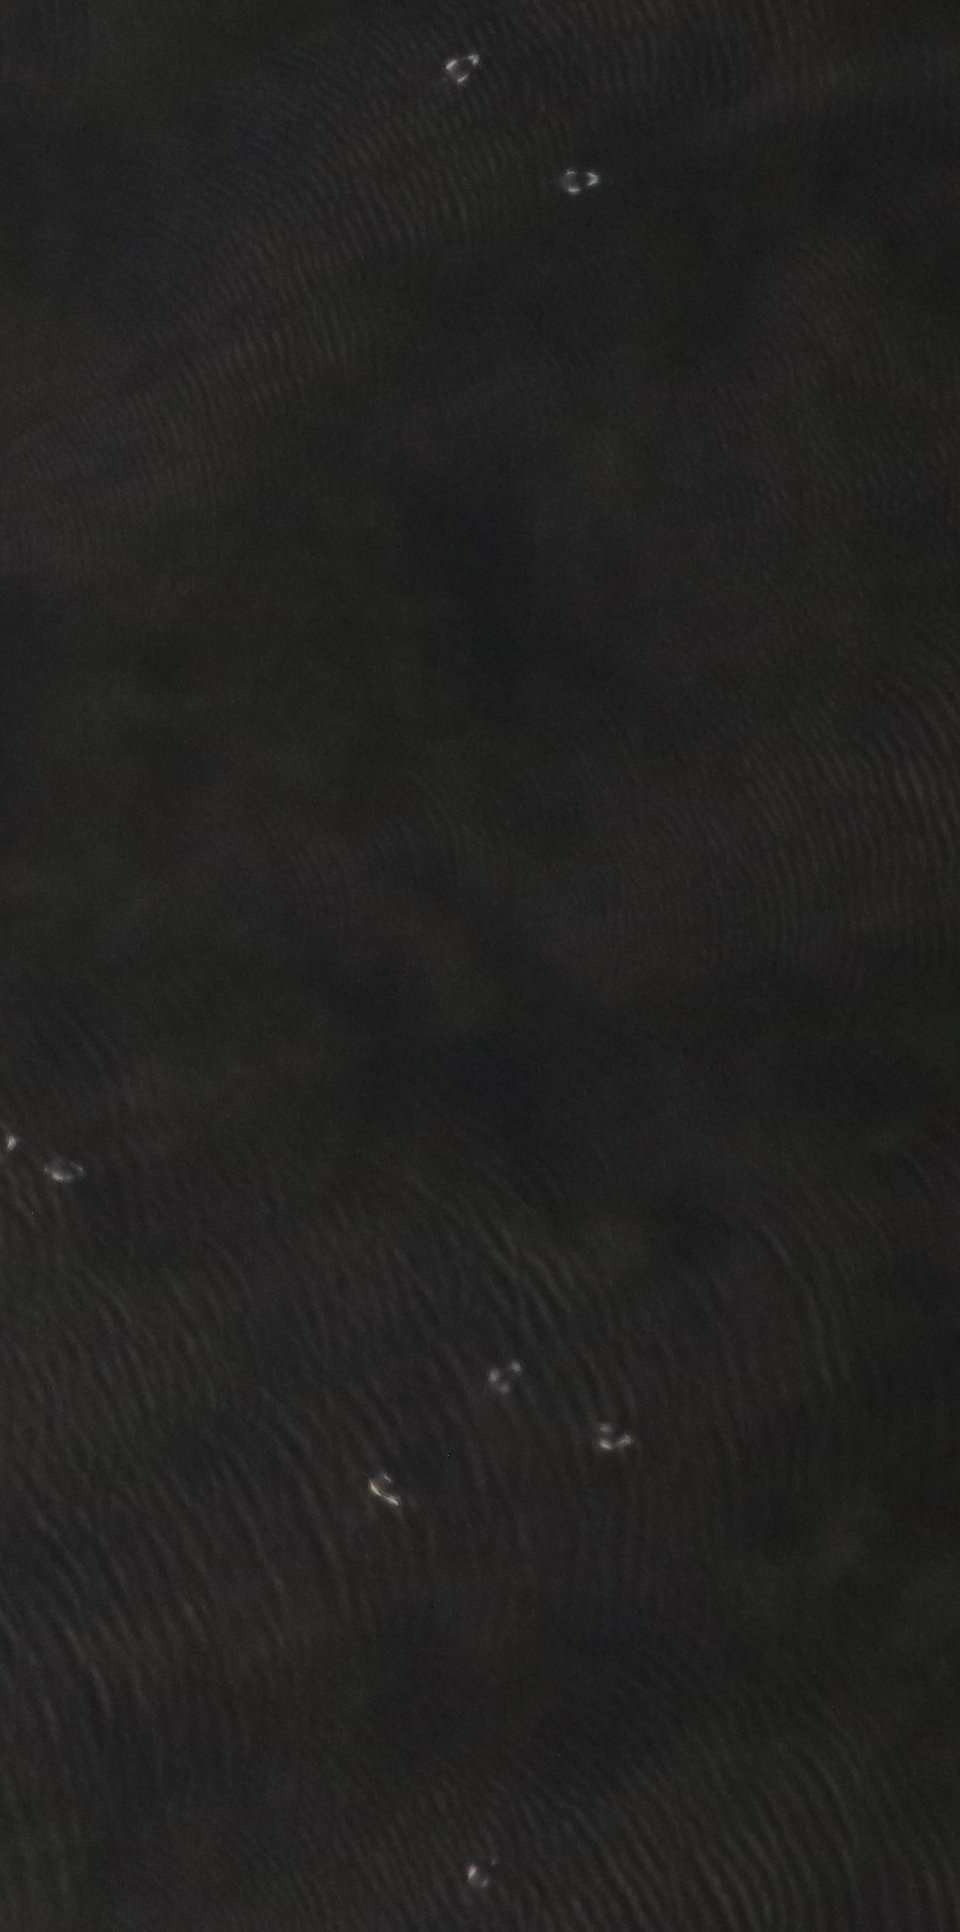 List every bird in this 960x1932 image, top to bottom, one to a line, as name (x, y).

brant (462, 68)
brant (576, 182)
brant (62, 1169)
brant (504, 1378)
brant (614, 1436)
brant (383, 1487)
brant (475, 1872)